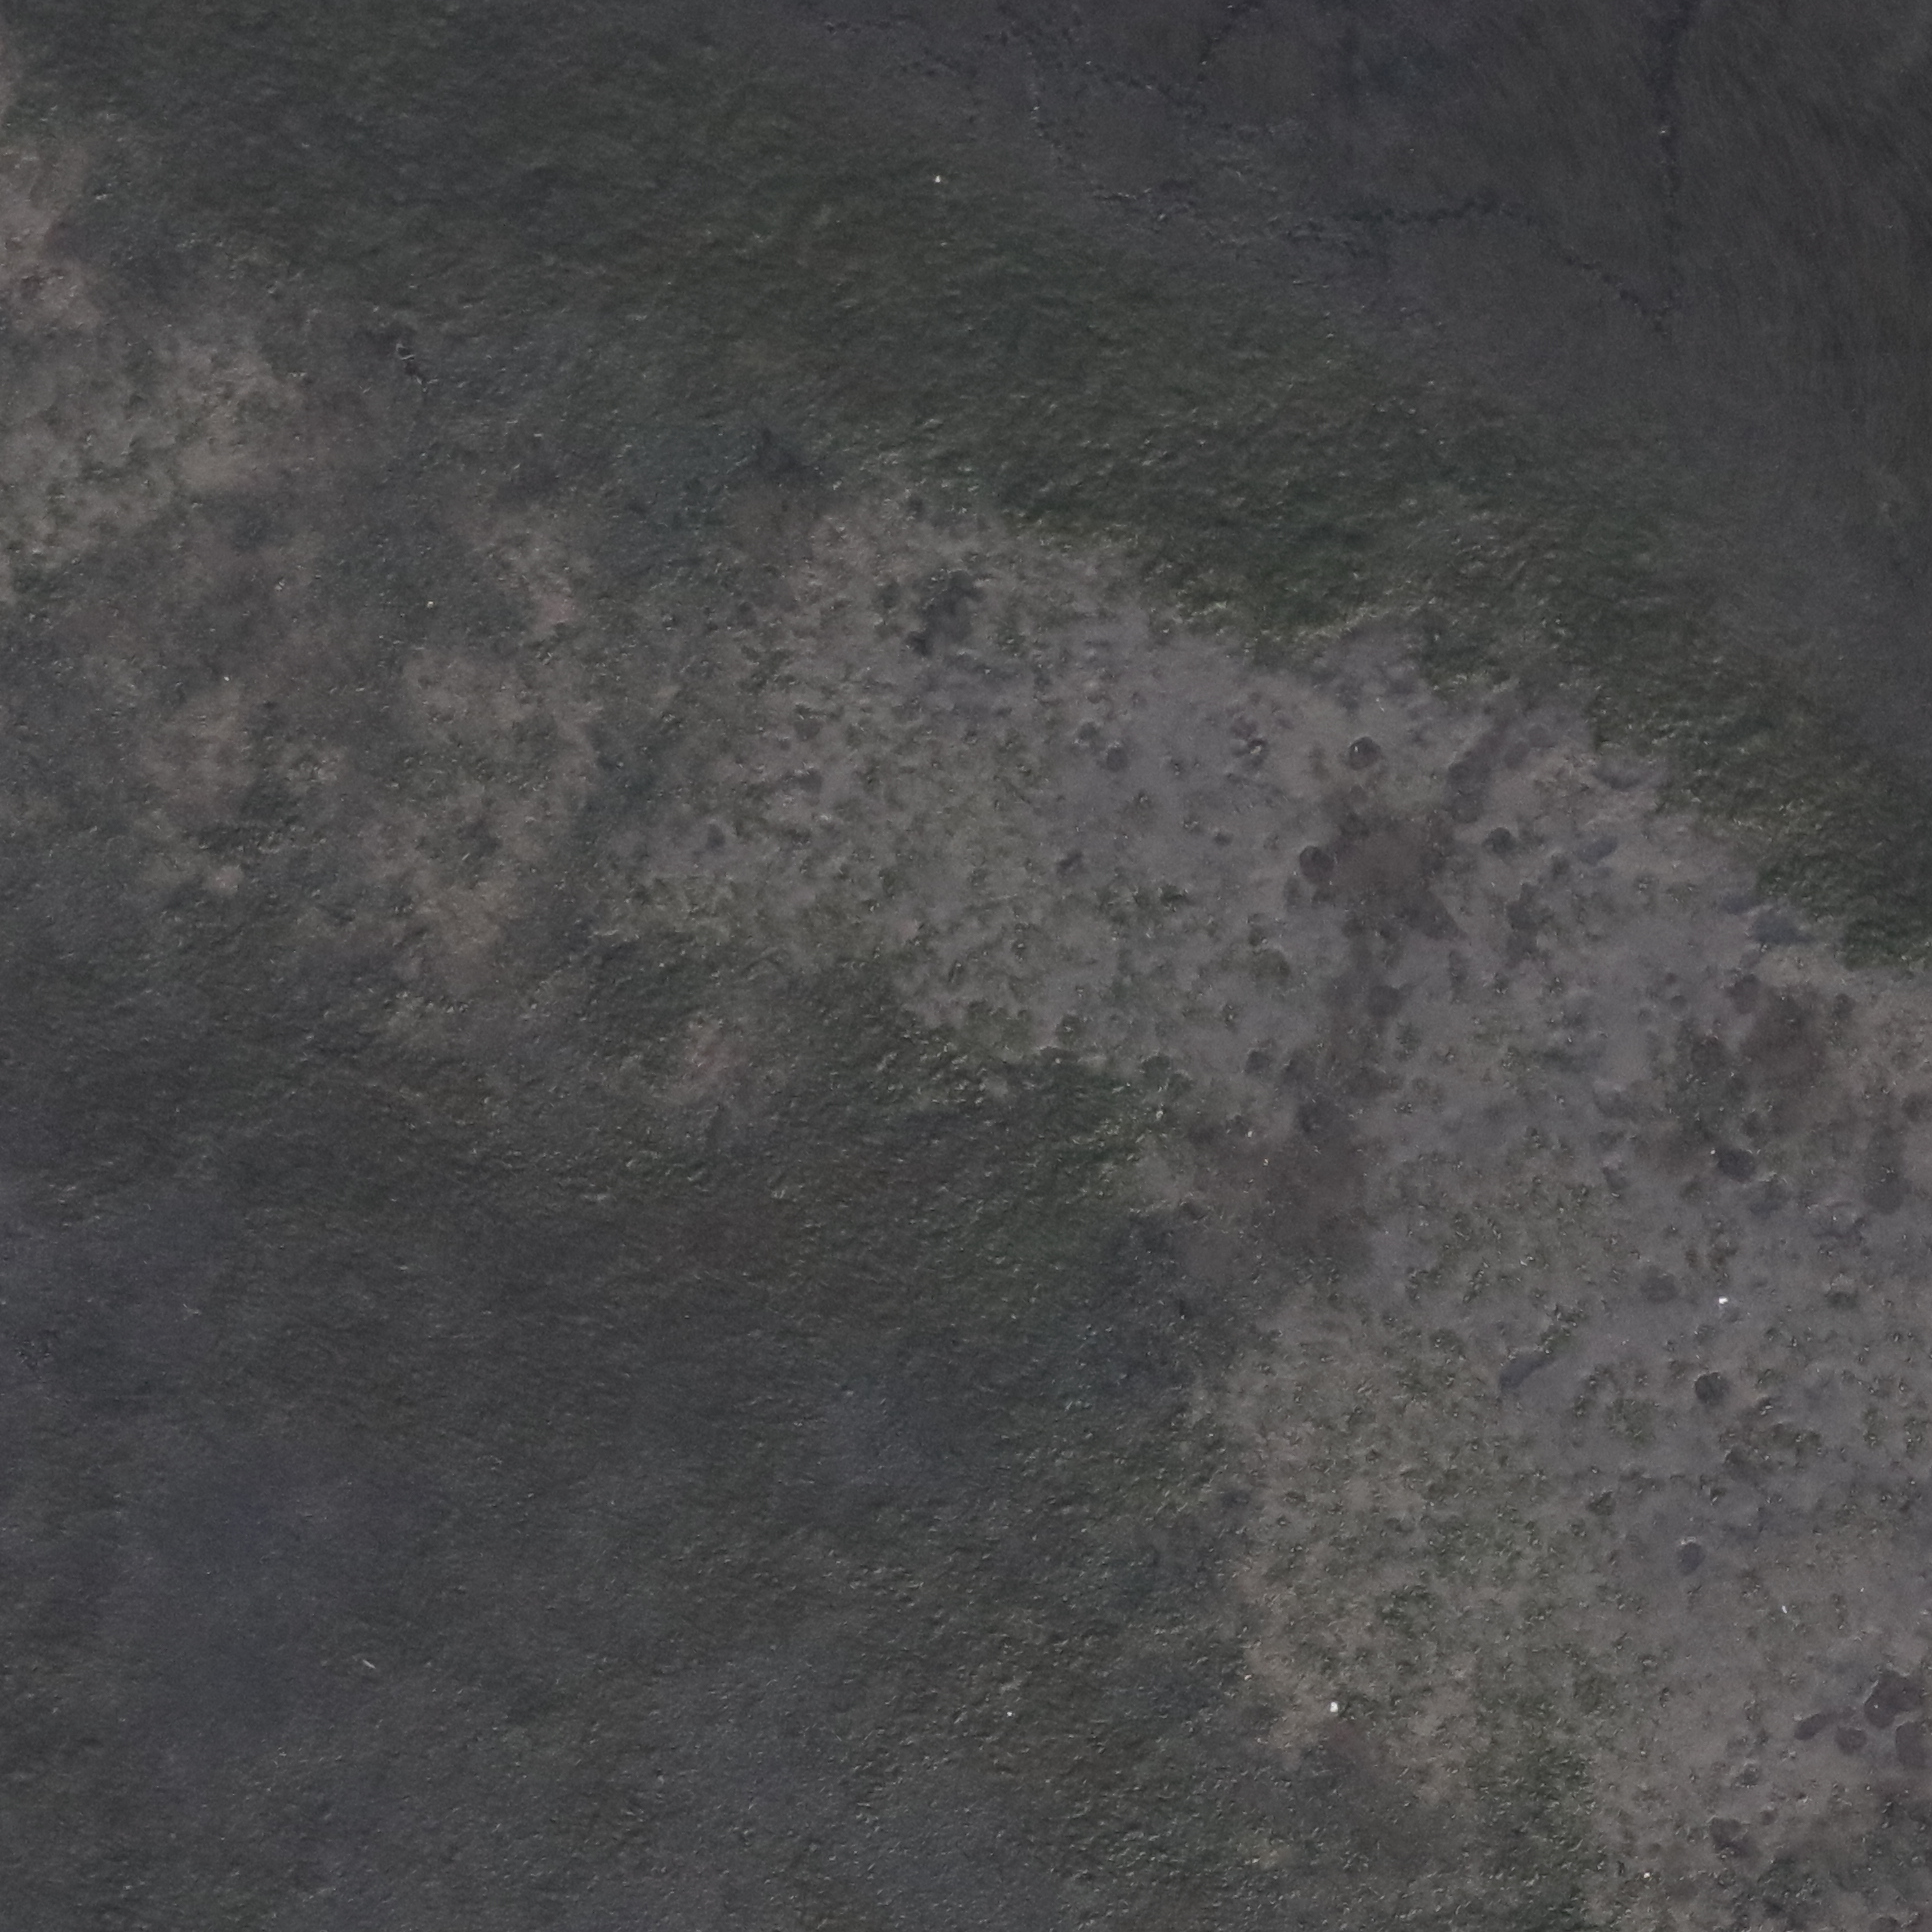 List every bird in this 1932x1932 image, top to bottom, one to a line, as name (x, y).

None